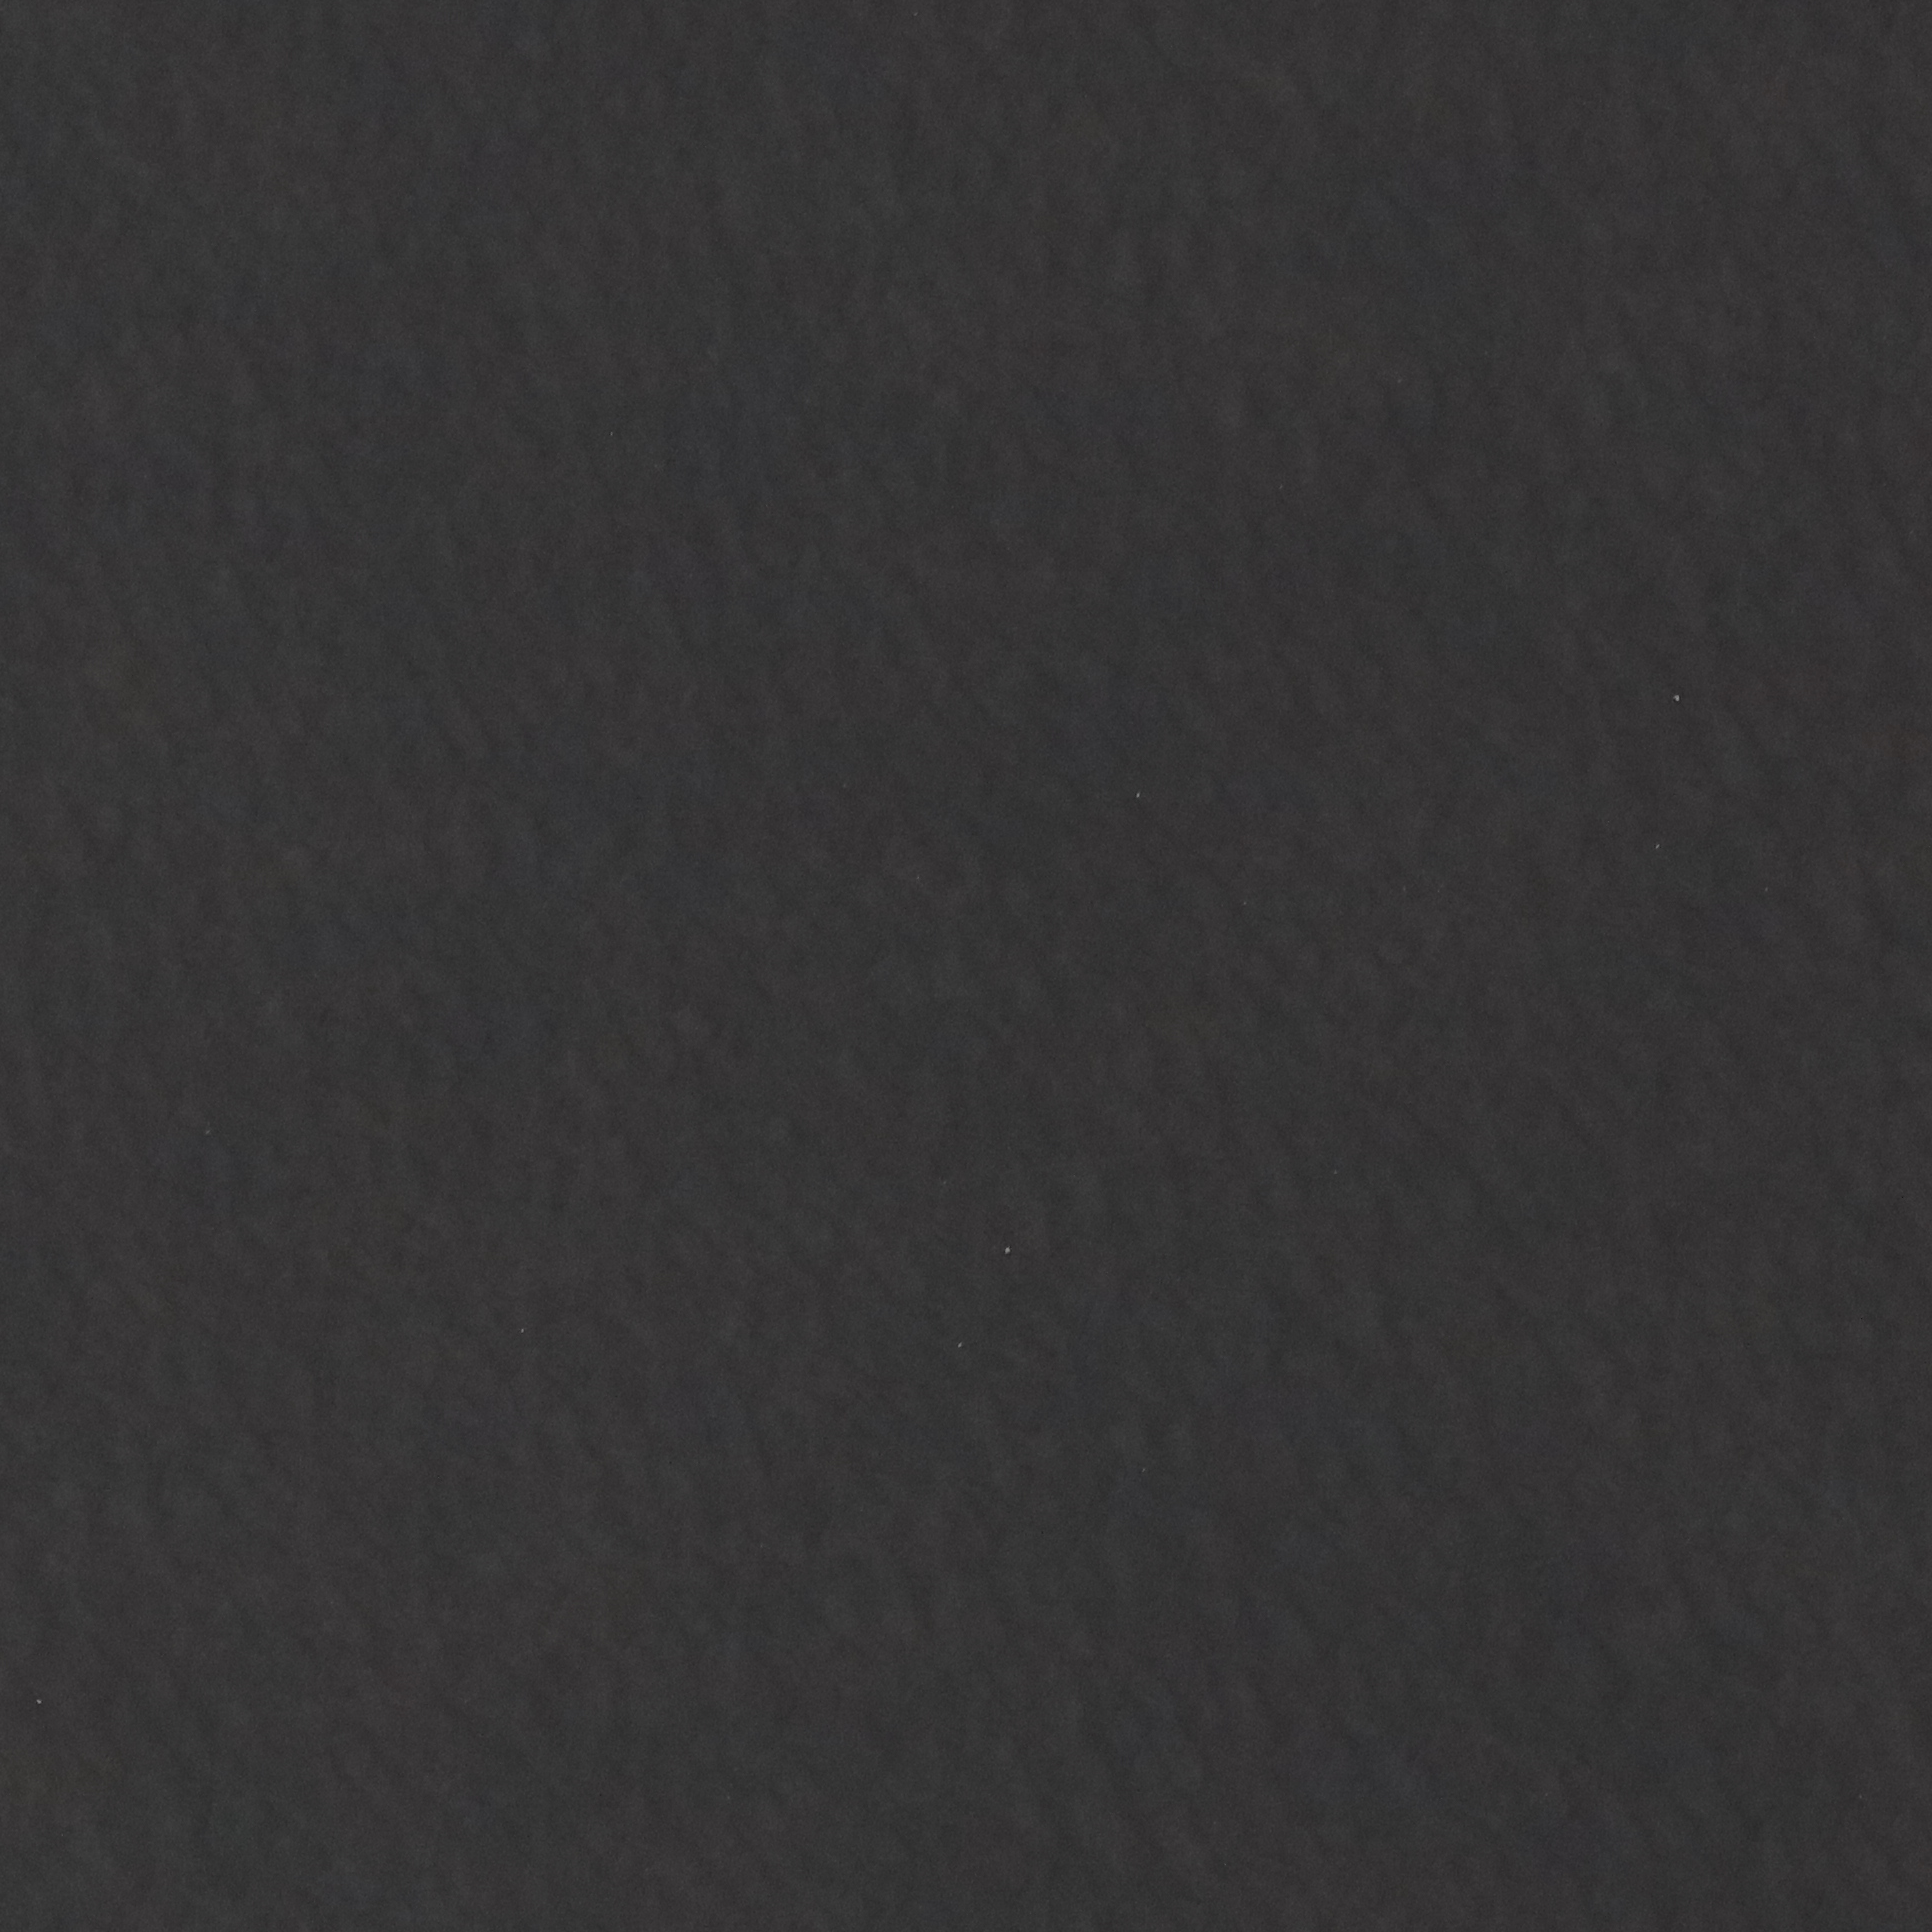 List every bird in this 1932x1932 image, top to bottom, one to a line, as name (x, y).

None